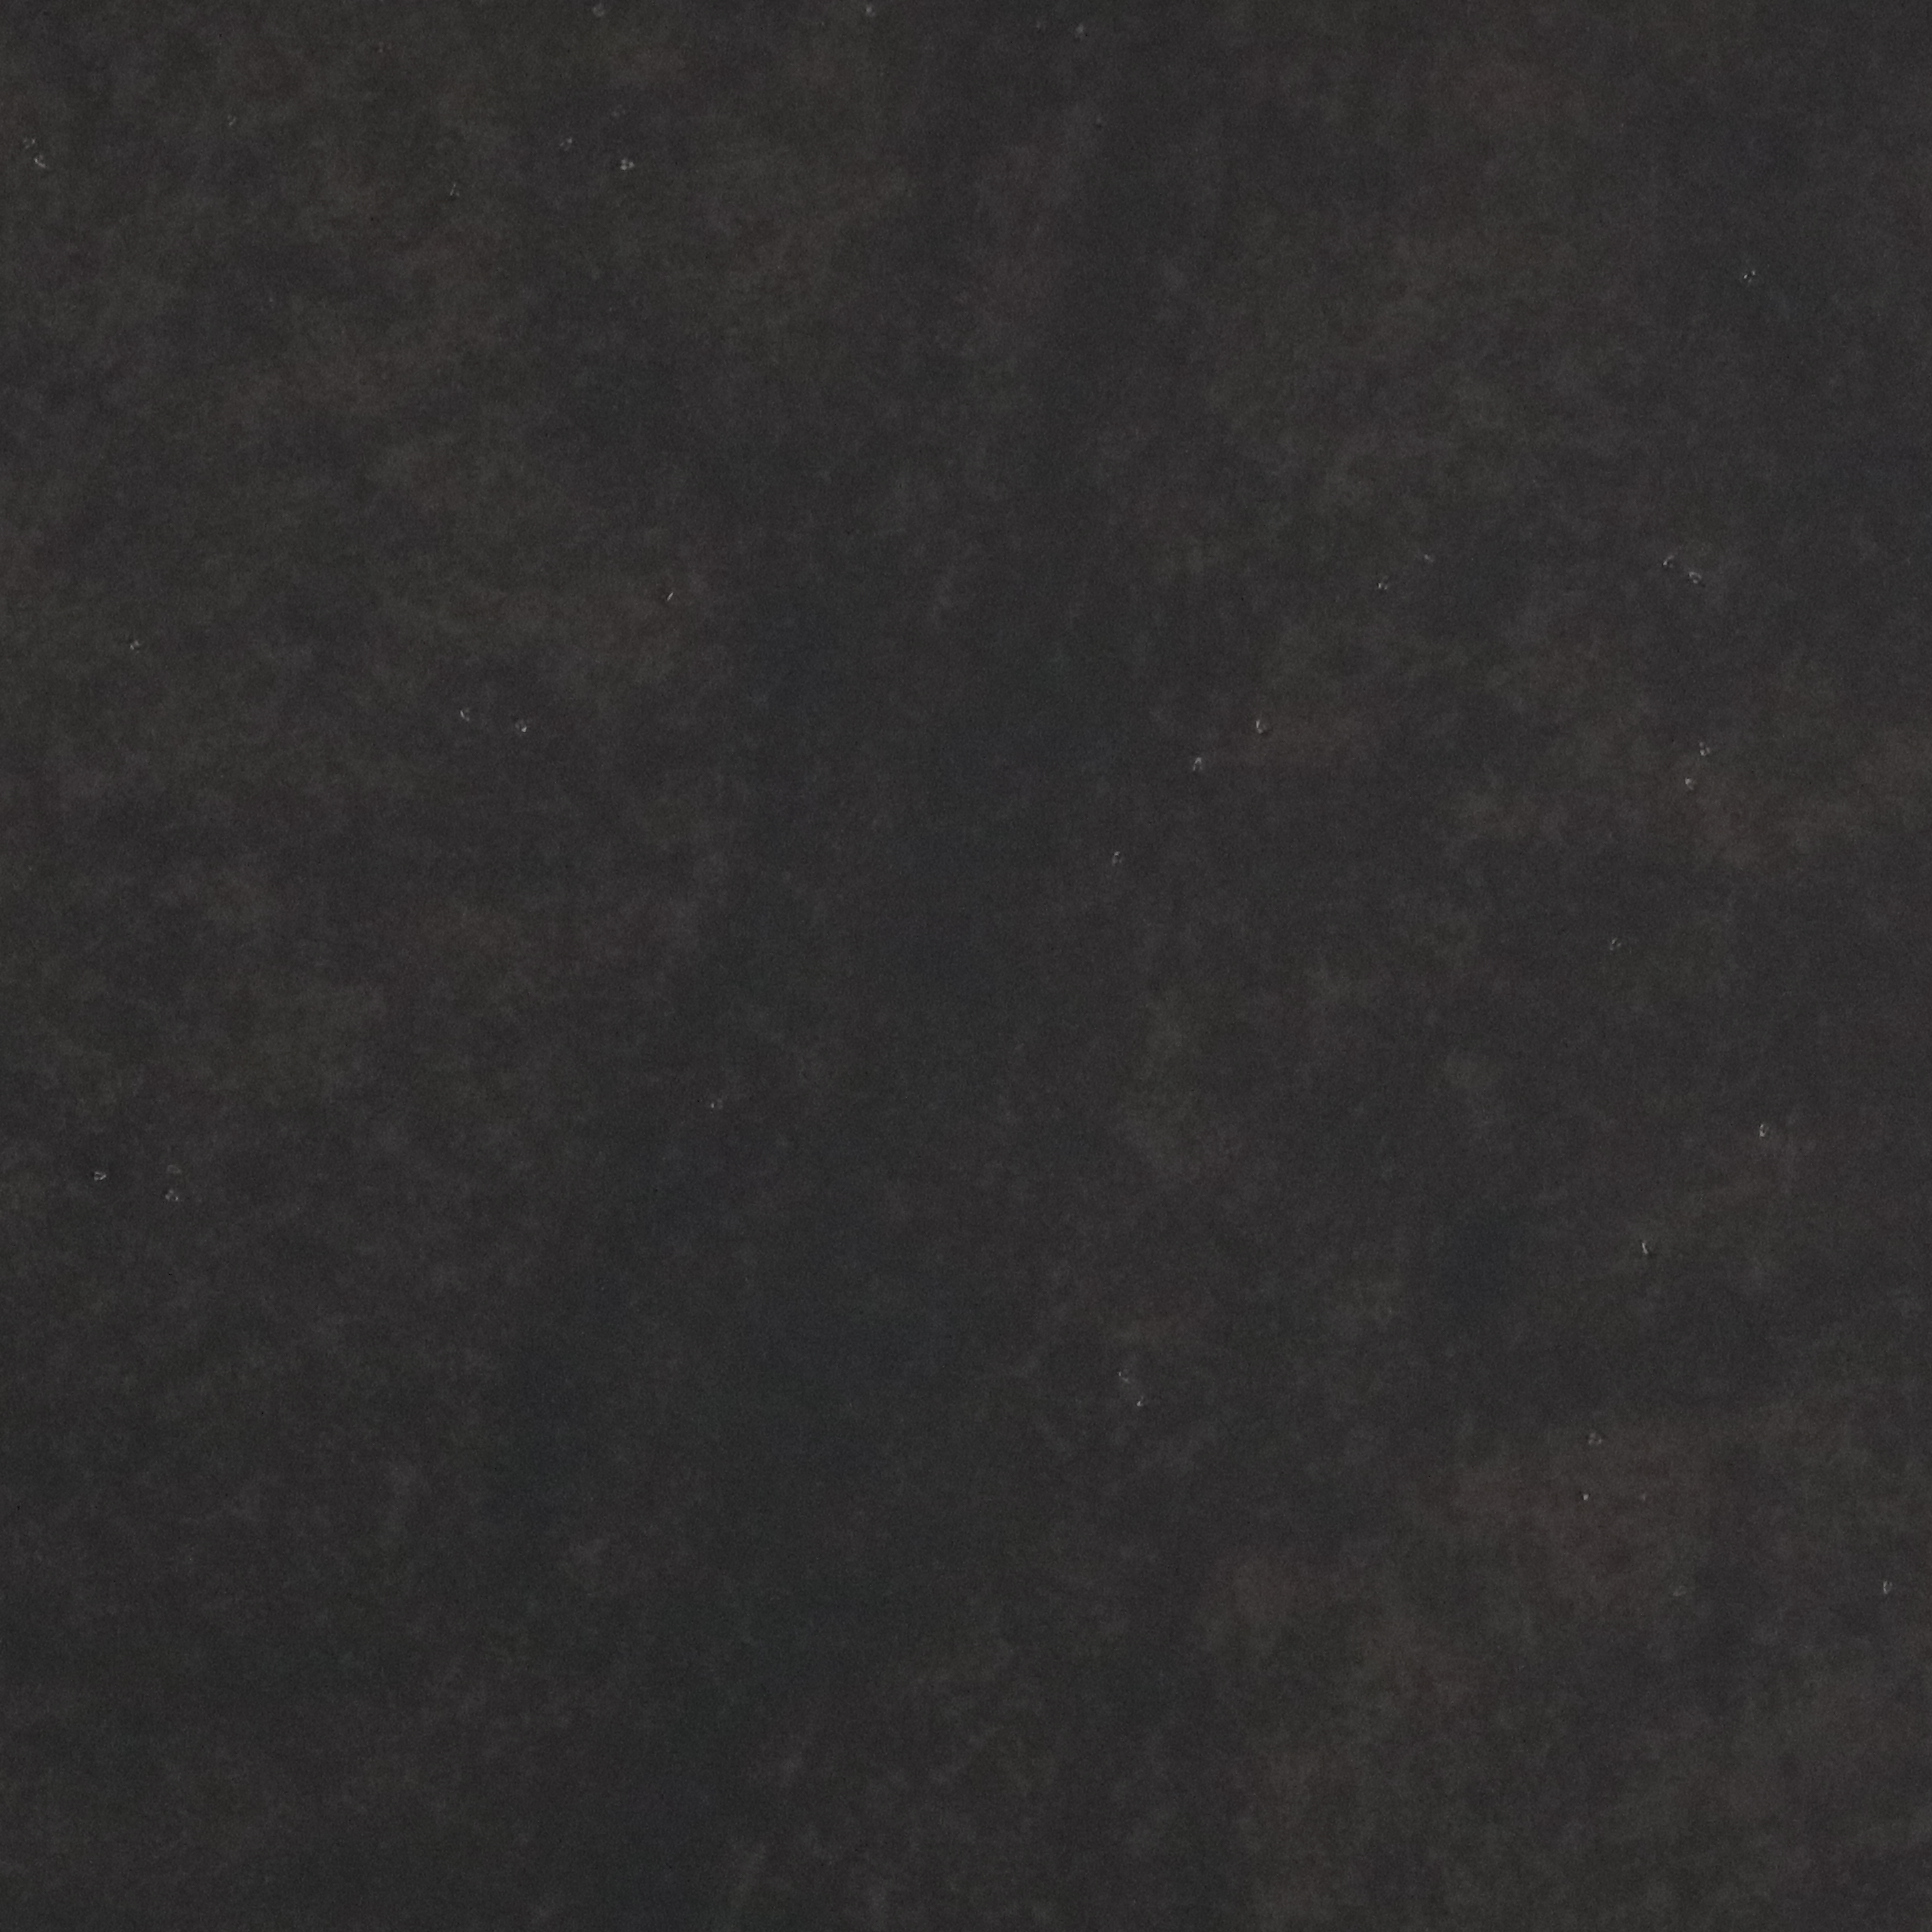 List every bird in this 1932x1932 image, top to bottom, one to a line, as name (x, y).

brant (597, 7)
brant (878, 15)
brant (1040, 21)
brant (1080, 32)
brant (391, 51)
brant (628, 111)
brant (227, 117)
brant (26, 141)
brant (578, 143)
brant (46, 154)
brant (626, 165)
brant (453, 195)
brant (1745, 275)
brant (1430, 559)
brant (1669, 559)
brant (1694, 577)
brant (1383, 587)
brant (666, 597)
brant (133, 658)
brant (462, 715)
brant (1260, 722)
brant (516, 727)
brant (1707, 747)
brant (1197, 765)
brant (1688, 781)
brant (1115, 855)
brant (1613, 946)
brant (715, 1106)
brant (1763, 1130)
brant (177, 1171)
brant (96, 1174)
brant (170, 1197)
brant (1645, 1245)
brant (1122, 1373)
brant (1143, 1400)
brant (1594, 1438)
brant (1584, 1498)
brant (1890, 1586)